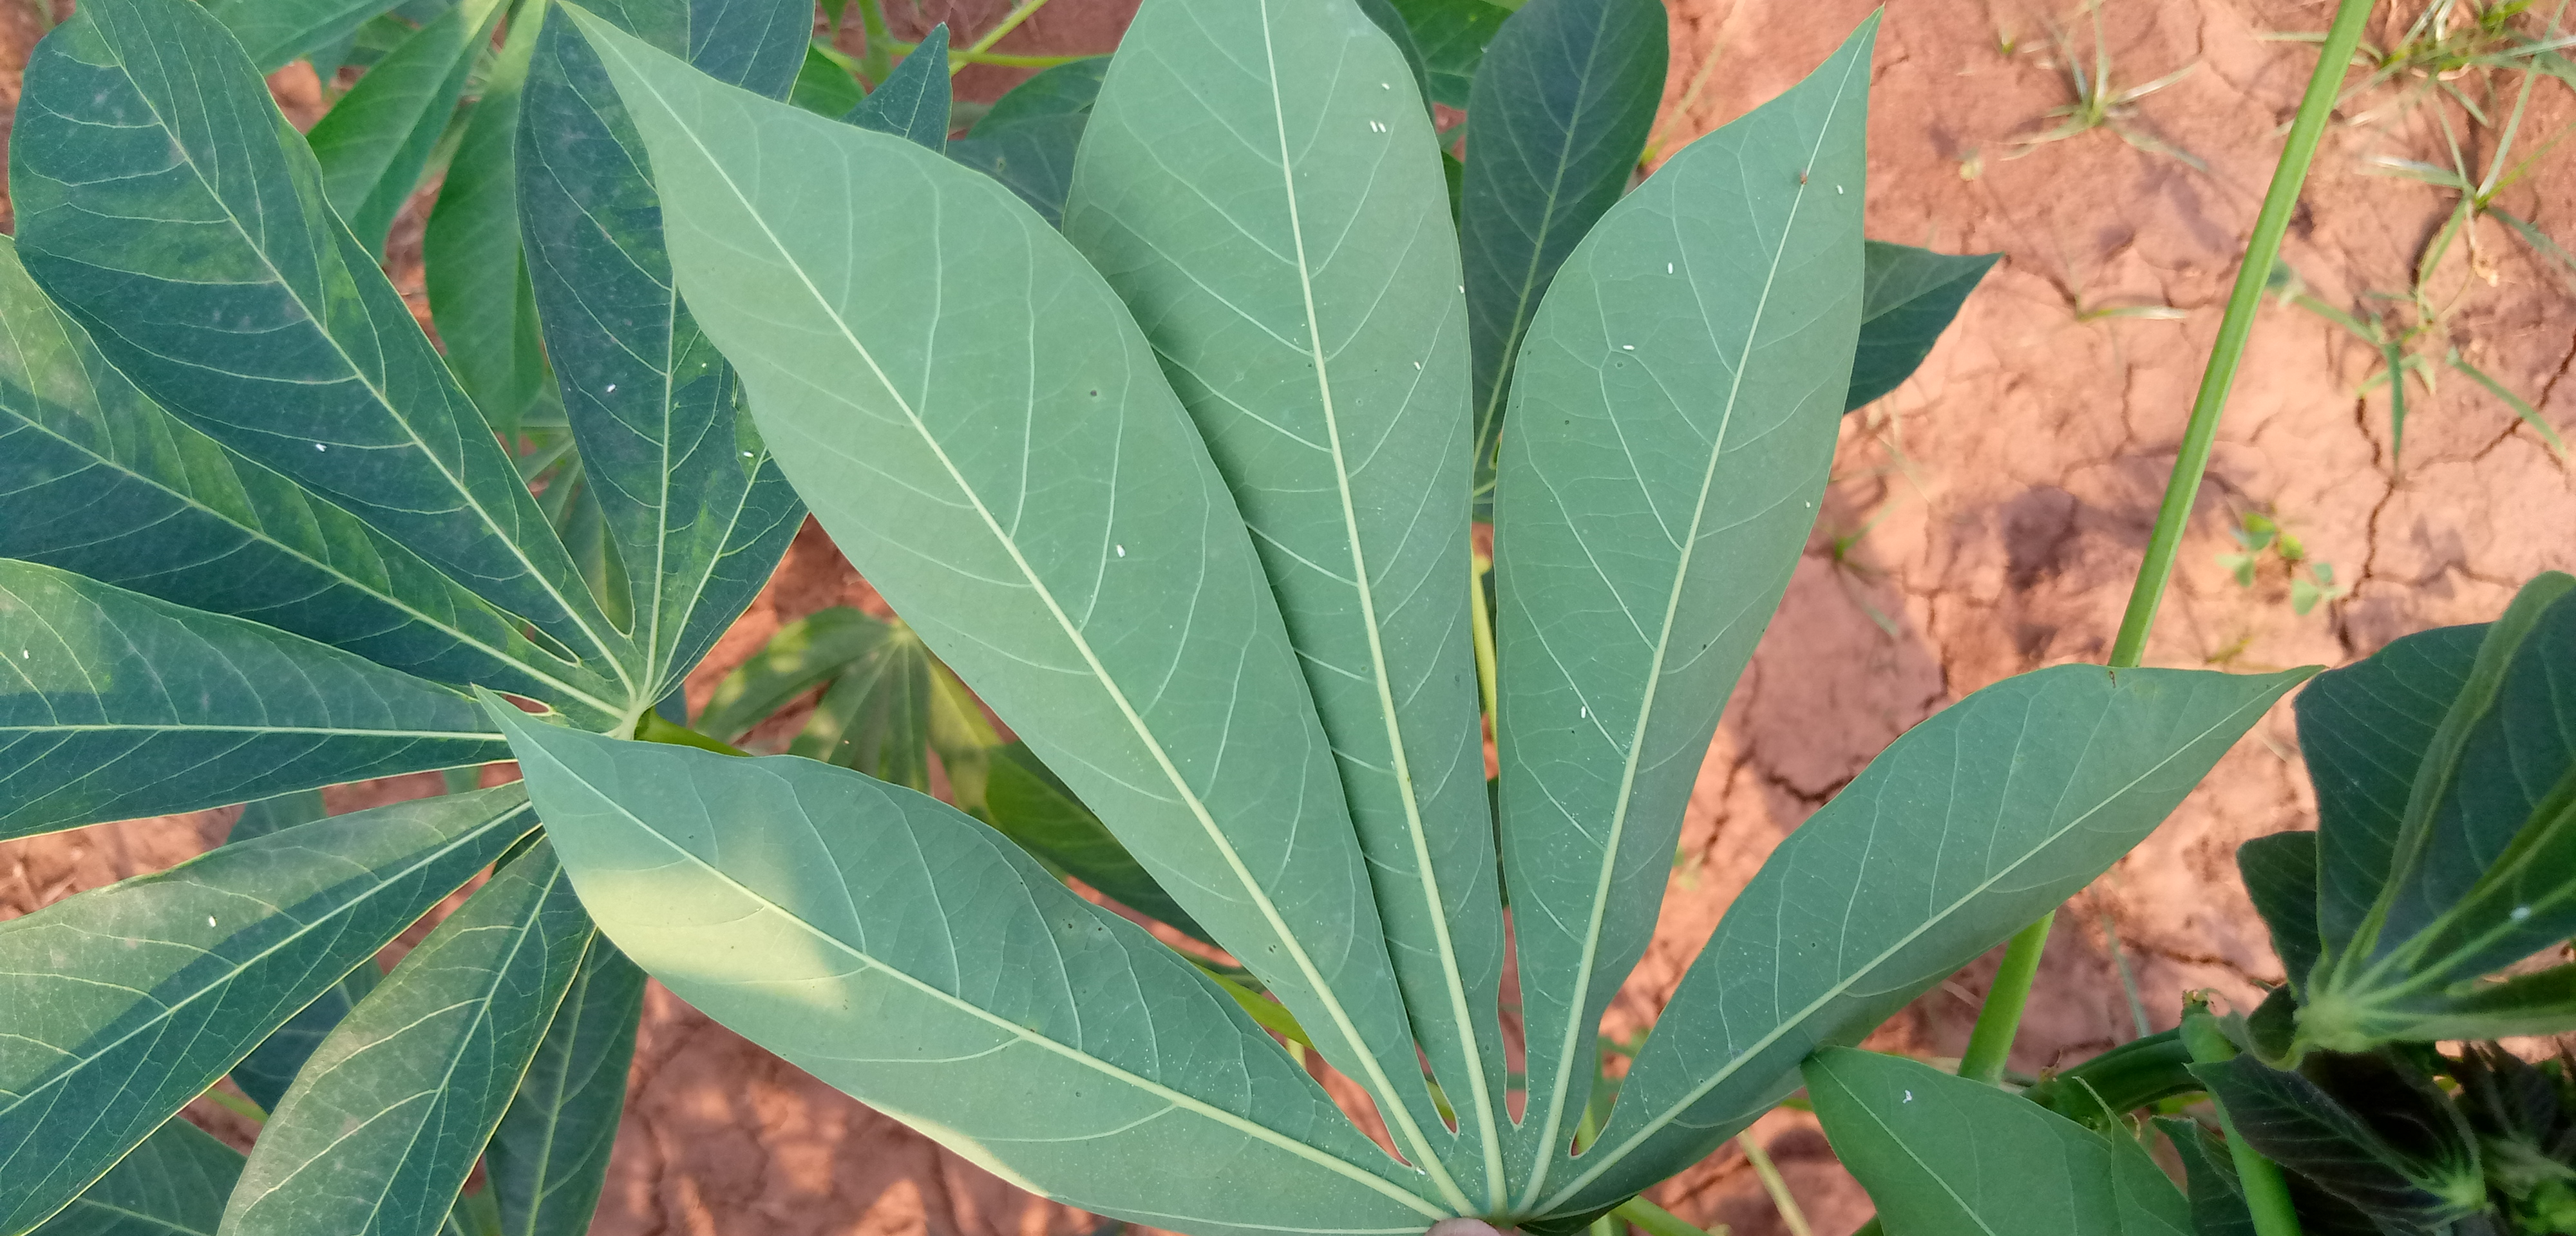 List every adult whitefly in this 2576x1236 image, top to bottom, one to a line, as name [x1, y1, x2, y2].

whitefly [1380, 80, 1392, 91]
whitefly [1368, 118, 1379, 135]
whitefly [1378, 119, 1389, 135]
whitefly [1835, 181, 1847, 198]
whitefly [1667, 260, 1674, 277]
whitefly [1456, 282, 1467, 296]
whitefly [1620, 342, 1638, 352]
whitefly [1412, 358, 1423, 372]
whitefly [699, 360, 709, 370]
whitefly [605, 382, 618, 393]
whitefly [314, 440, 330, 454]
whitefly [742, 449, 755, 460]
whitefly [1803, 497, 1813, 511]
whitefly [1114, 542, 1129, 559]
whitefly [23, 648, 32, 660]
whitefly [1578, 703, 1591, 723]
whitefly [2510, 904, 2533, 922]
whitefly [207, 913, 218, 929]
whitefly [1901, 1087, 1917, 1105]